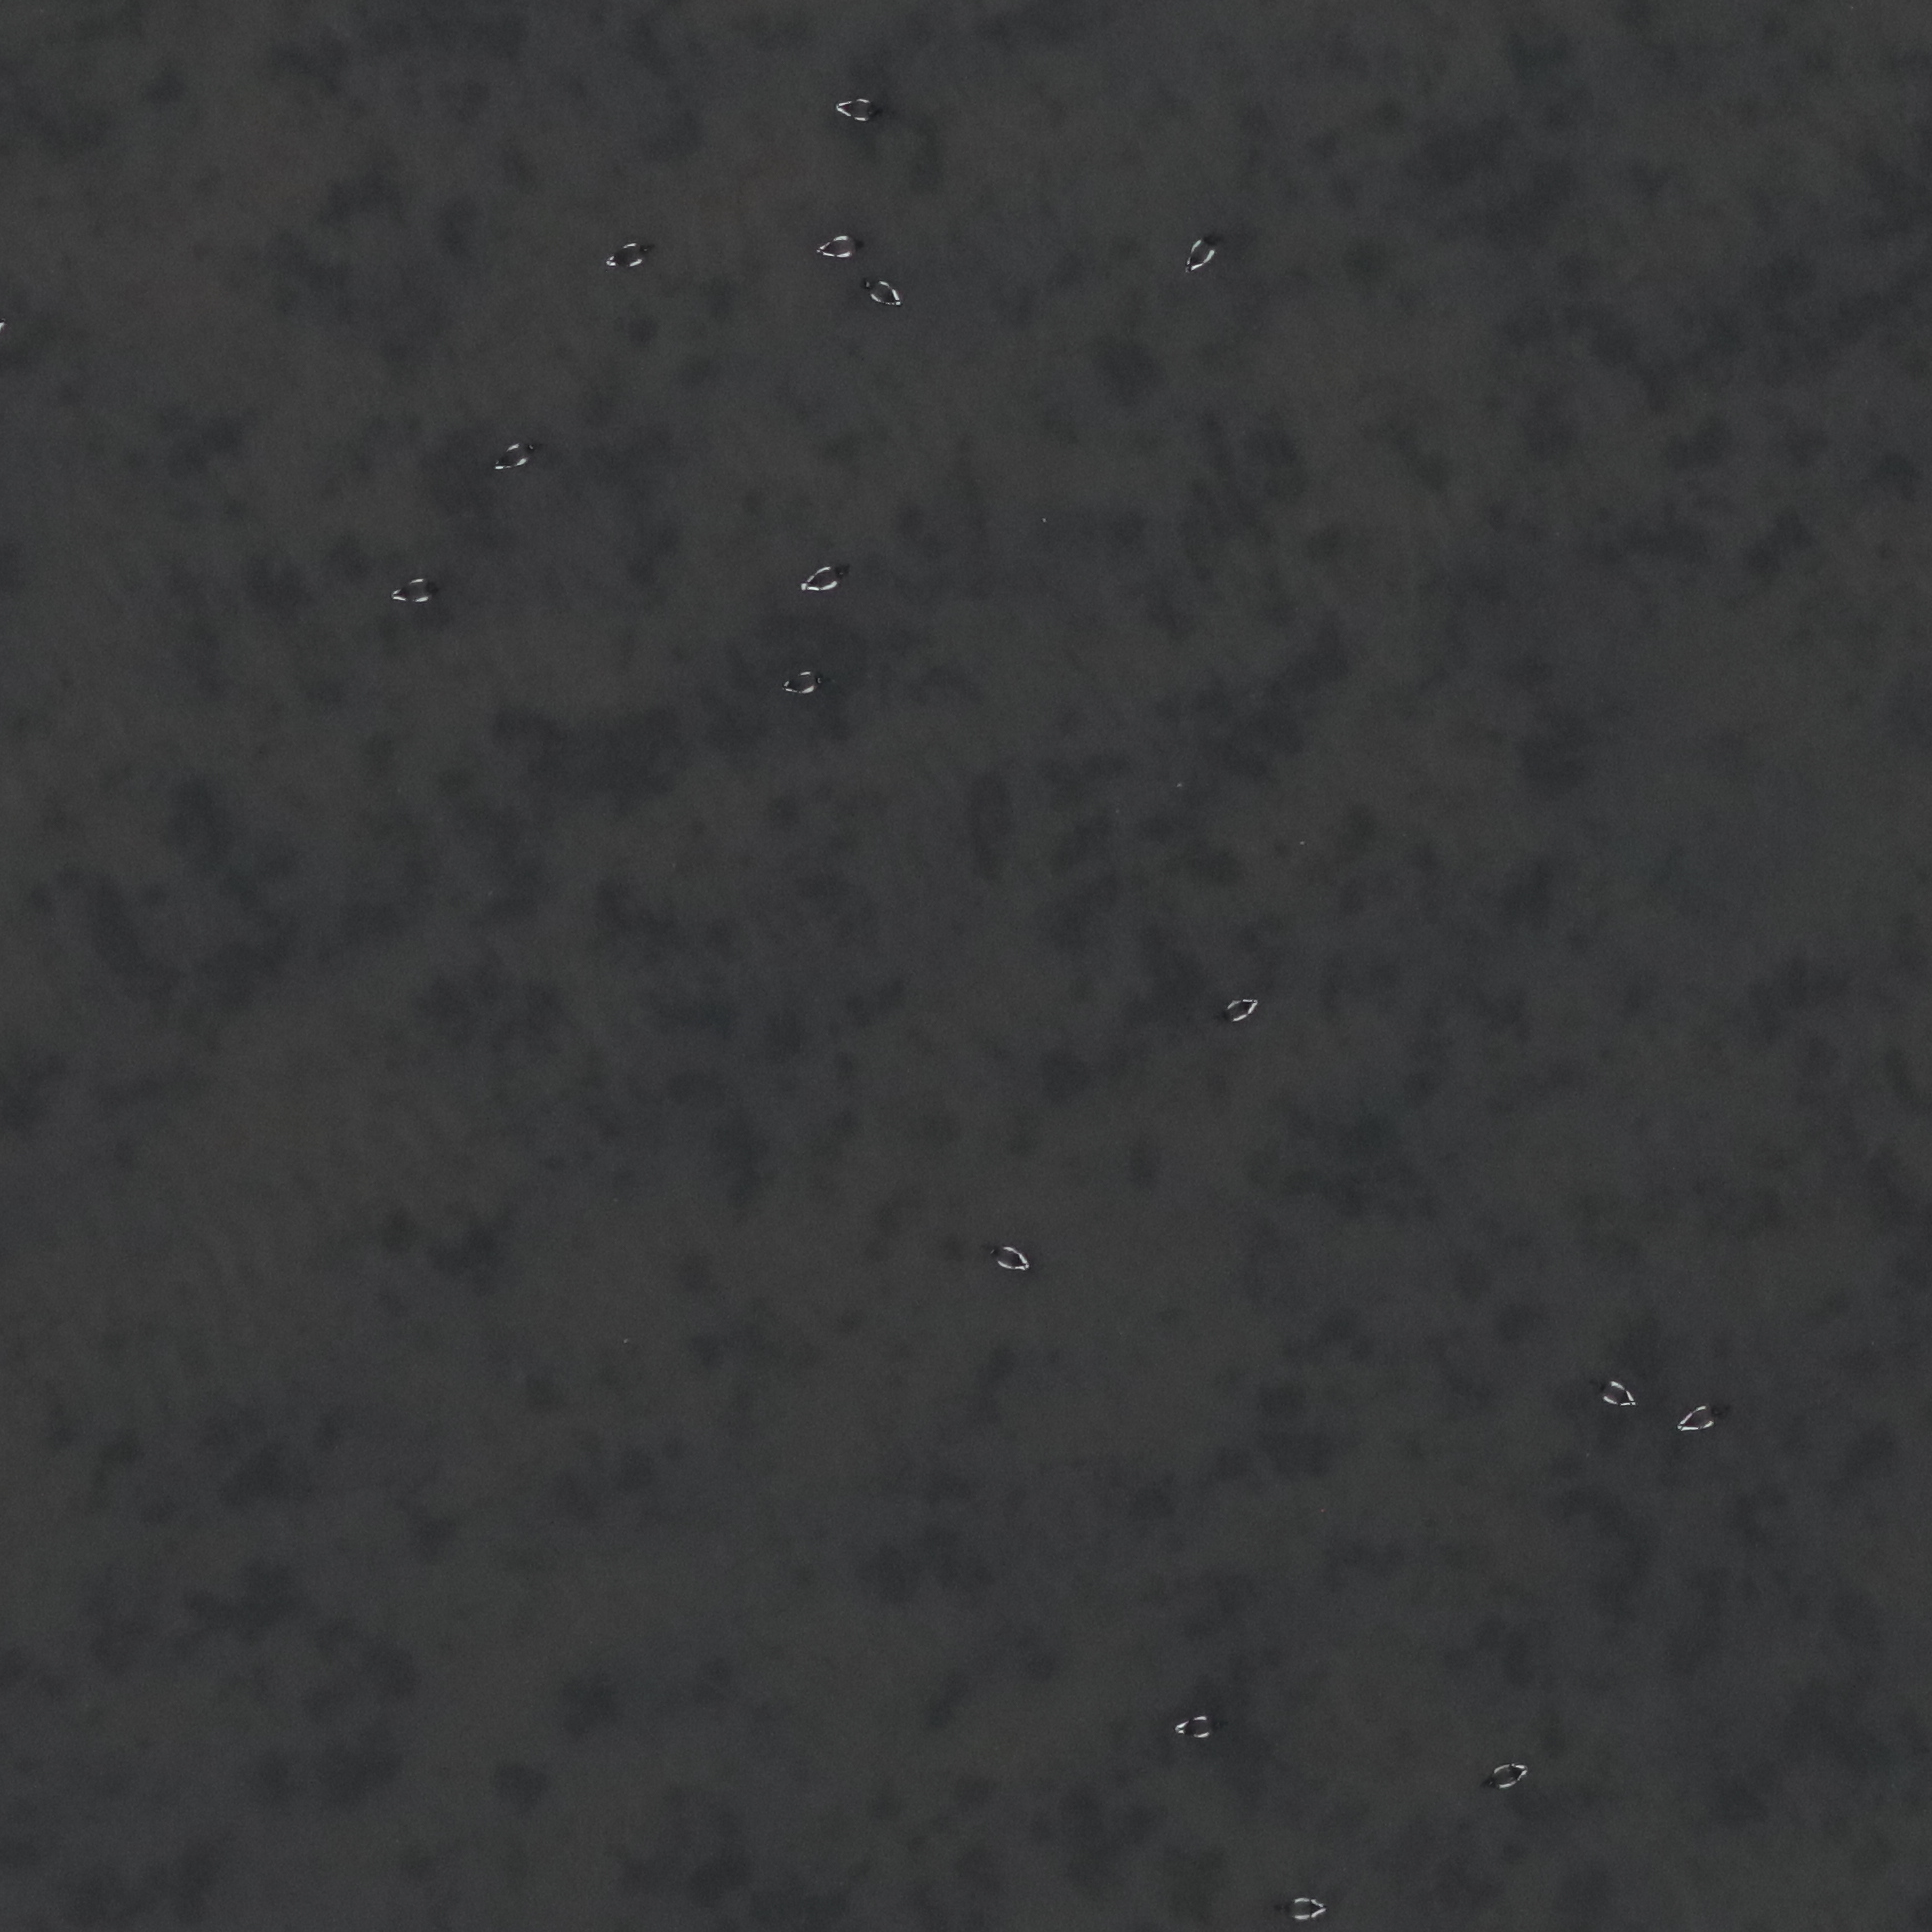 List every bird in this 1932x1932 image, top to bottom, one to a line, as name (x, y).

brant (858, 108)
brant (840, 247)
brant (1202, 252)
brant (628, 254)
brant (882, 293)
brant (514, 456)
brant (823, 578)
brant (416, 591)
brant (802, 681)
brant (1239, 1009)
brant (1008, 1258)
brant (1617, 1394)
brant (1700, 1420)
brant (1199, 1729)
brant (1507, 1776)
brant (1304, 1909)